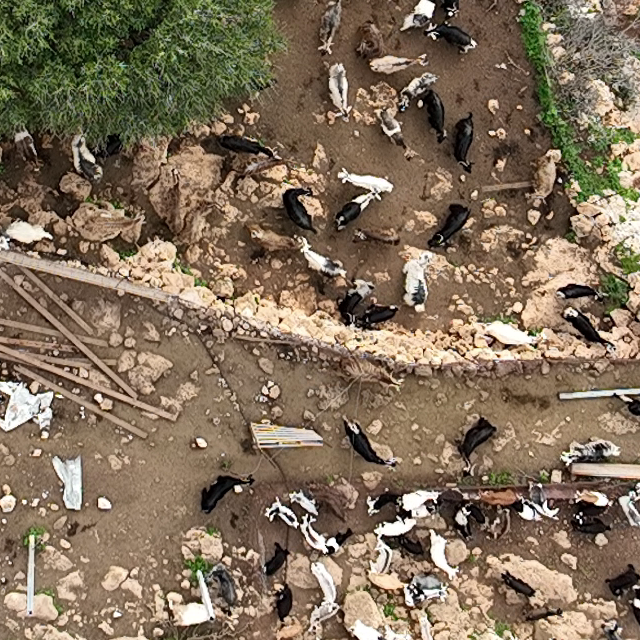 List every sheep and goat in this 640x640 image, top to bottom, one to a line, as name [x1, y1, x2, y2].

goat [318, 0, 342, 56]
goat [378, 0, 404, 4]
goat [400, 0, 441, 31]
goat [441, 0, 460, 22]
goat [356, 22, 386, 58]
goat [425, 22, 478, 54]
goat [372, 53, 429, 75]
goat [326, 63, 352, 122]
goat [399, 73, 438, 111]
goat [424, 88, 447, 143]
goat [374, 107, 414, 161]
goat [453, 111, 475, 174]
goat [14, 121, 42, 173]
goat [71, 131, 103, 183]
goat [220, 134, 282, 160]
goat [530, 155, 555, 208]
goat [240, 158, 284, 175]
goat [337, 168, 395, 193]
goat [168, 170, 186, 232]
goat [286, 183, 318, 234]
goat [333, 186, 382, 227]
goat [175, 204, 225, 244]
goat [427, 204, 470, 248]
goat [82, 214, 142, 237]
goat [7, 220, 54, 242]
goat [246, 224, 303, 251]
goat [352, 226, 402, 246]
goat [298, 236, 347, 278]
goat [404, 250, 435, 313]
goat [338, 279, 375, 326]
goat [556, 283, 608, 301]
goat [361, 305, 397, 331]
goat [563, 306, 617, 354]
goat [485, 322, 541, 344]
goat [333, 353, 405, 392]
goat [0, 392, 4, 414]
goat [614, 396, 639, 420]
goat [343, 415, 398, 467]
goat [459, 417, 498, 477]
goat [561, 435, 622, 464]
goat [201, 474, 254, 514]
goat [527, 482, 560, 520]
goat [309, 485, 348, 522]
goat [366, 489, 400, 516]
goat [437, 489, 468, 539]
goat [477, 489, 517, 505]
goat [574, 489, 614, 507]
goat [289, 490, 320, 516]
goat [402, 490, 436, 512]
goat [618, 494, 639, 529]
goat [264, 499, 299, 529]
goat [396, 499, 436, 523]
goat [513, 500, 542, 522]
goat [470, 502, 485, 525]
goat [573, 505, 609, 522]
goat [486, 509, 510, 541]
goat [570, 513, 612, 531]
goat [301, 514, 329, 554]
goat [375, 518, 417, 538]
goat [326, 528, 354, 556]
goat [430, 528, 461, 581]
goat [398, 534, 424, 554]
goat [369, 539, 393, 575]
goat [263, 542, 290, 577]
goat [311, 562, 337, 609]
goat [607, 564, 639, 596]
goat [213, 570, 237, 616]
goat [367, 570, 403, 589]
goat [501, 573, 536, 597]
goat [413, 574, 449, 589]
goat [275, 584, 293, 622]
goat [408, 584, 425, 607]
goat [632, 584, 639, 629]
goat [423, 589, 447, 599]
goat [166, 598, 211, 626]
goat [309, 603, 340, 632]
goat [524, 606, 562, 622]
goat [417, 615, 434, 639]
goat [348, 622, 385, 639]
goat [600, 623, 624, 639]
goat [385, 624, 413, 639]